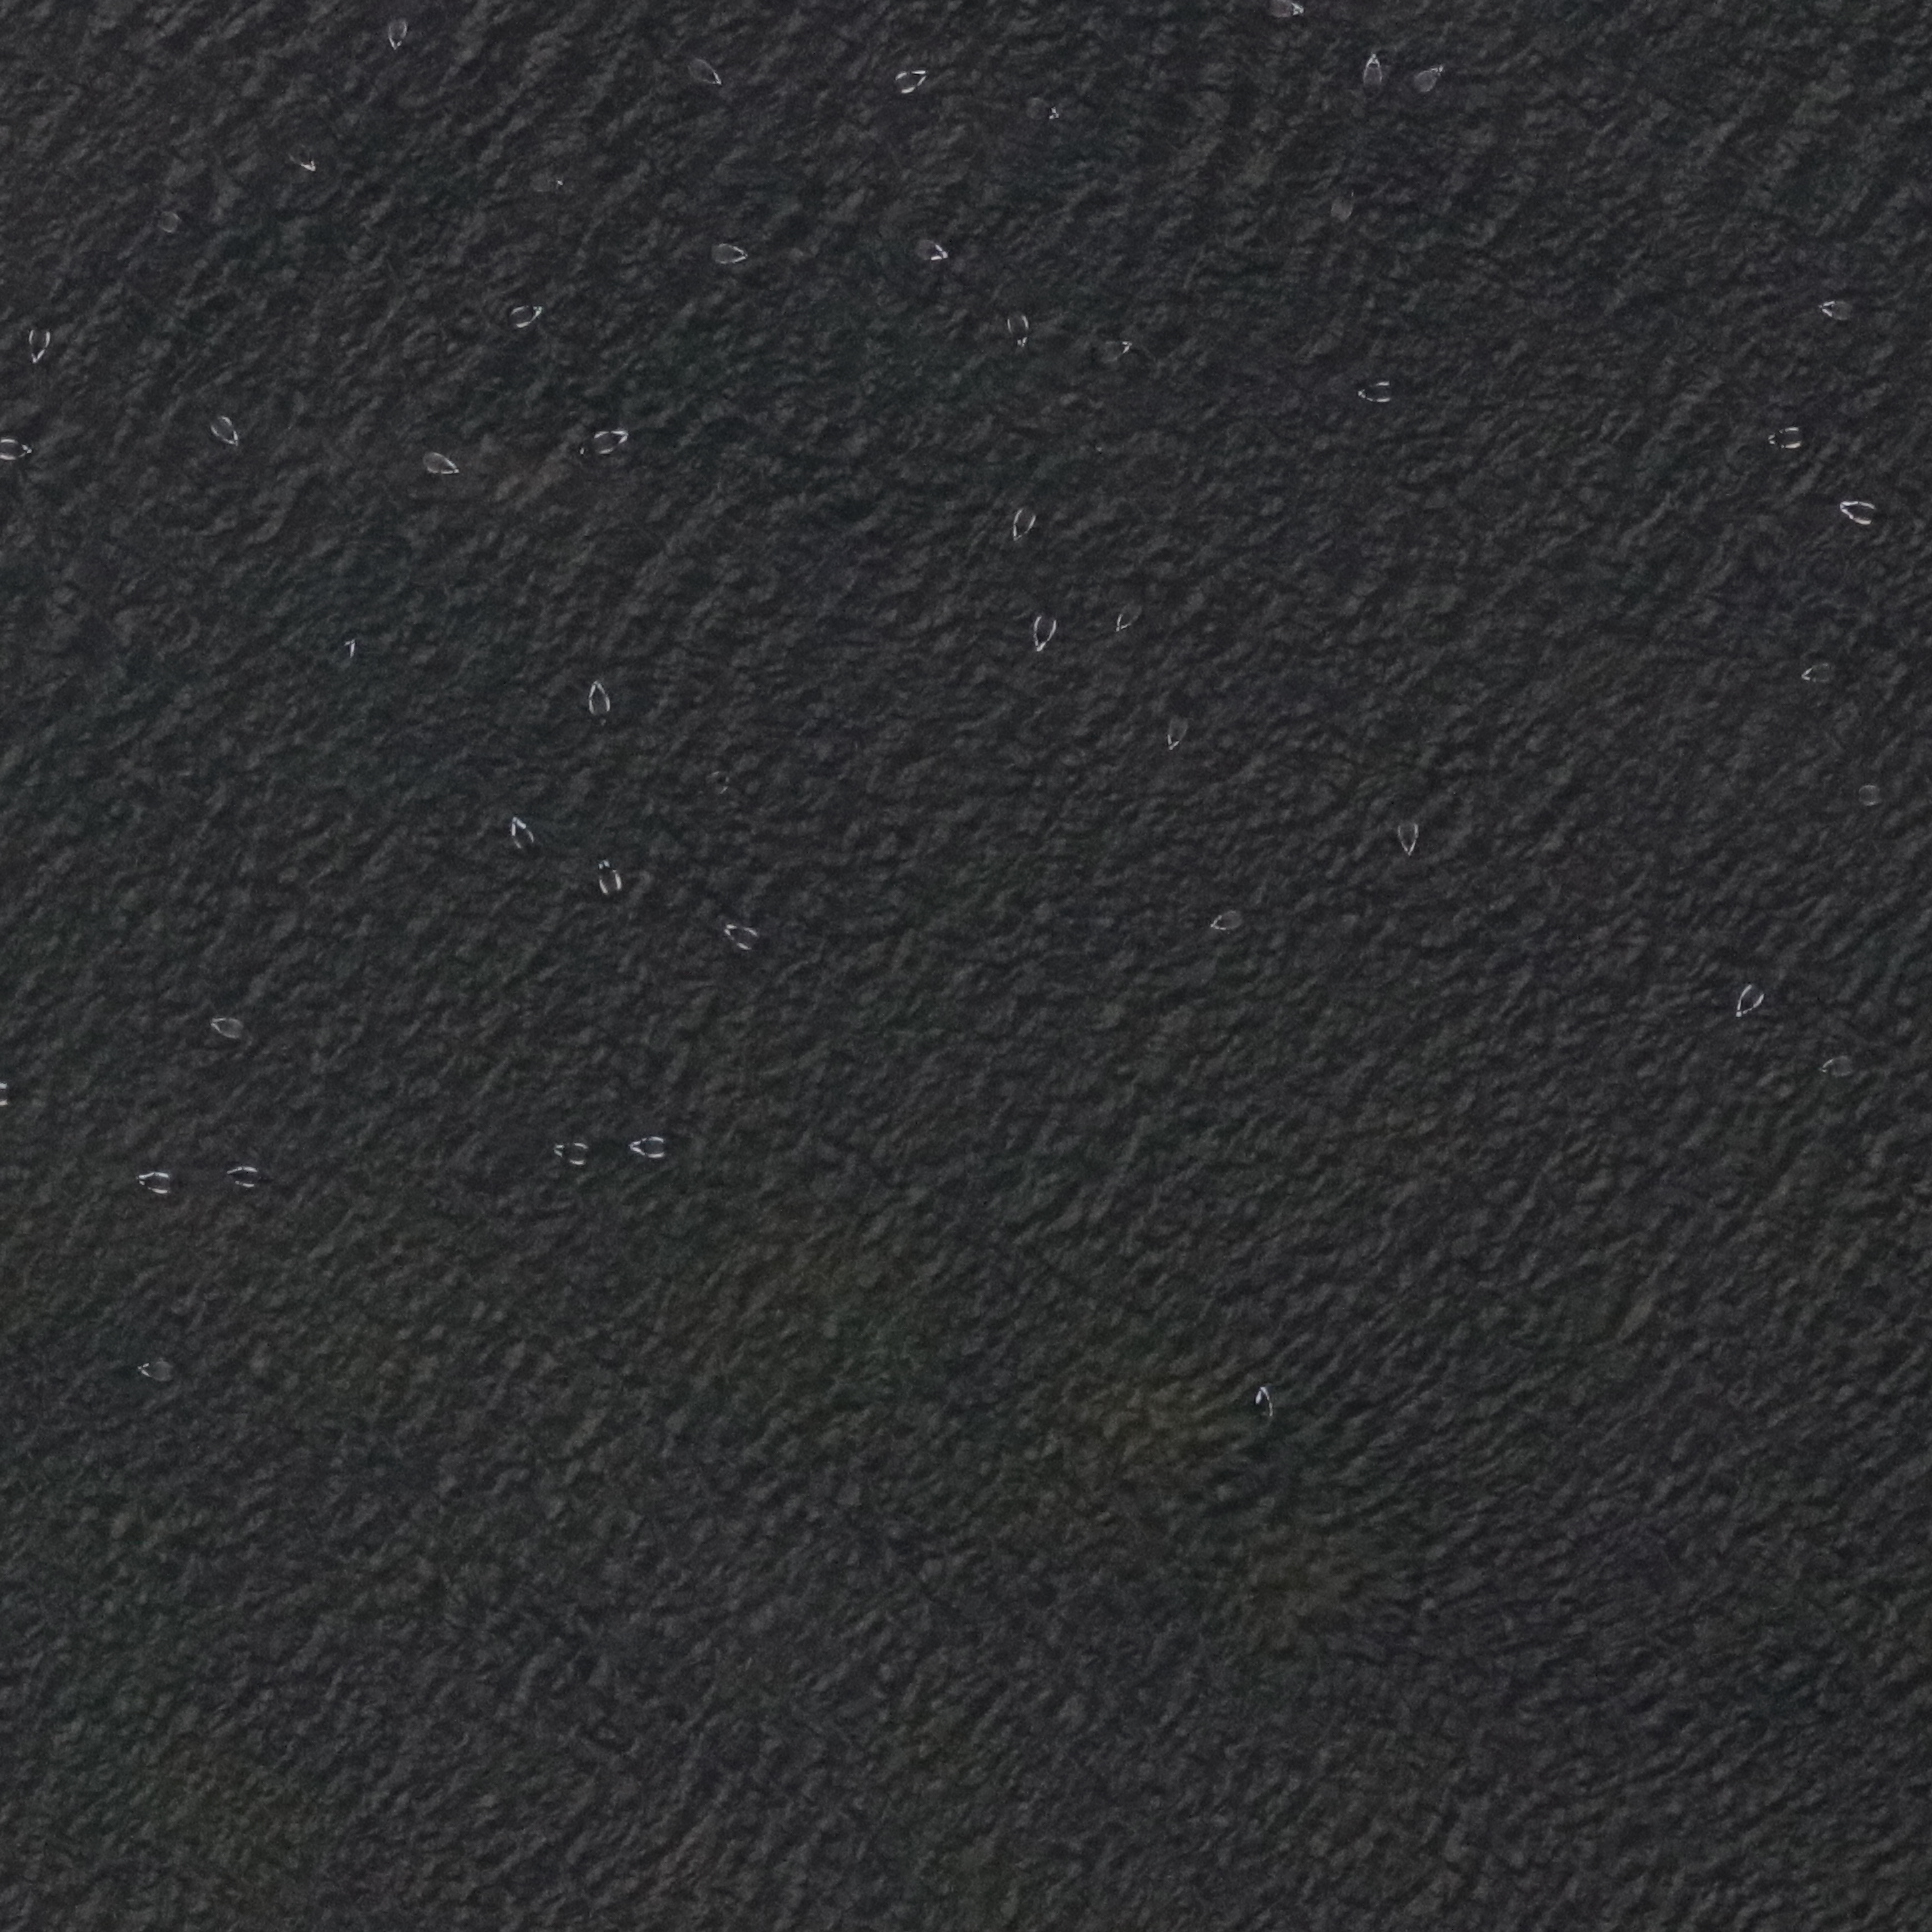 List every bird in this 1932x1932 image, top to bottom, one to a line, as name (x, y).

brant (1281, 9)
brant (394, 30)
brant (702, 69)
brant (1373, 74)
brant (1426, 79)
brant (909, 80)
brant (1037, 108)
brant (300, 154)
brant (546, 183)
brant (1341, 211)
brant (166, 222)
brant (927, 250)
brant (726, 253)
brant (1840, 310)
brant (521, 314)
brant (1017, 328)
brant (38, 341)
brant (1113, 350)
brant (1376, 392)
brant (221, 428)
brant (1788, 438)
brant (605, 442)
brant (10, 450)
brant (436, 462)
brant (1863, 513)
brant (1022, 522)
brant (1127, 616)
brant (1041, 631)
brant (342, 656)
brant (1818, 672)
brant (597, 702)
brant (1175, 730)
brant (1869, 793)
brant (1409, 834)
brant (521, 837)
brant (607, 880)
brant (1228, 920)
brant (744, 935)
brant (1751, 997)
brant (229, 1030)
brant (1842, 1066)
brant (652, 1146)
brant (572, 1151)
brant (246, 1176)
brant (157, 1179)
brant (159, 1368)
brant (1262, 1406)